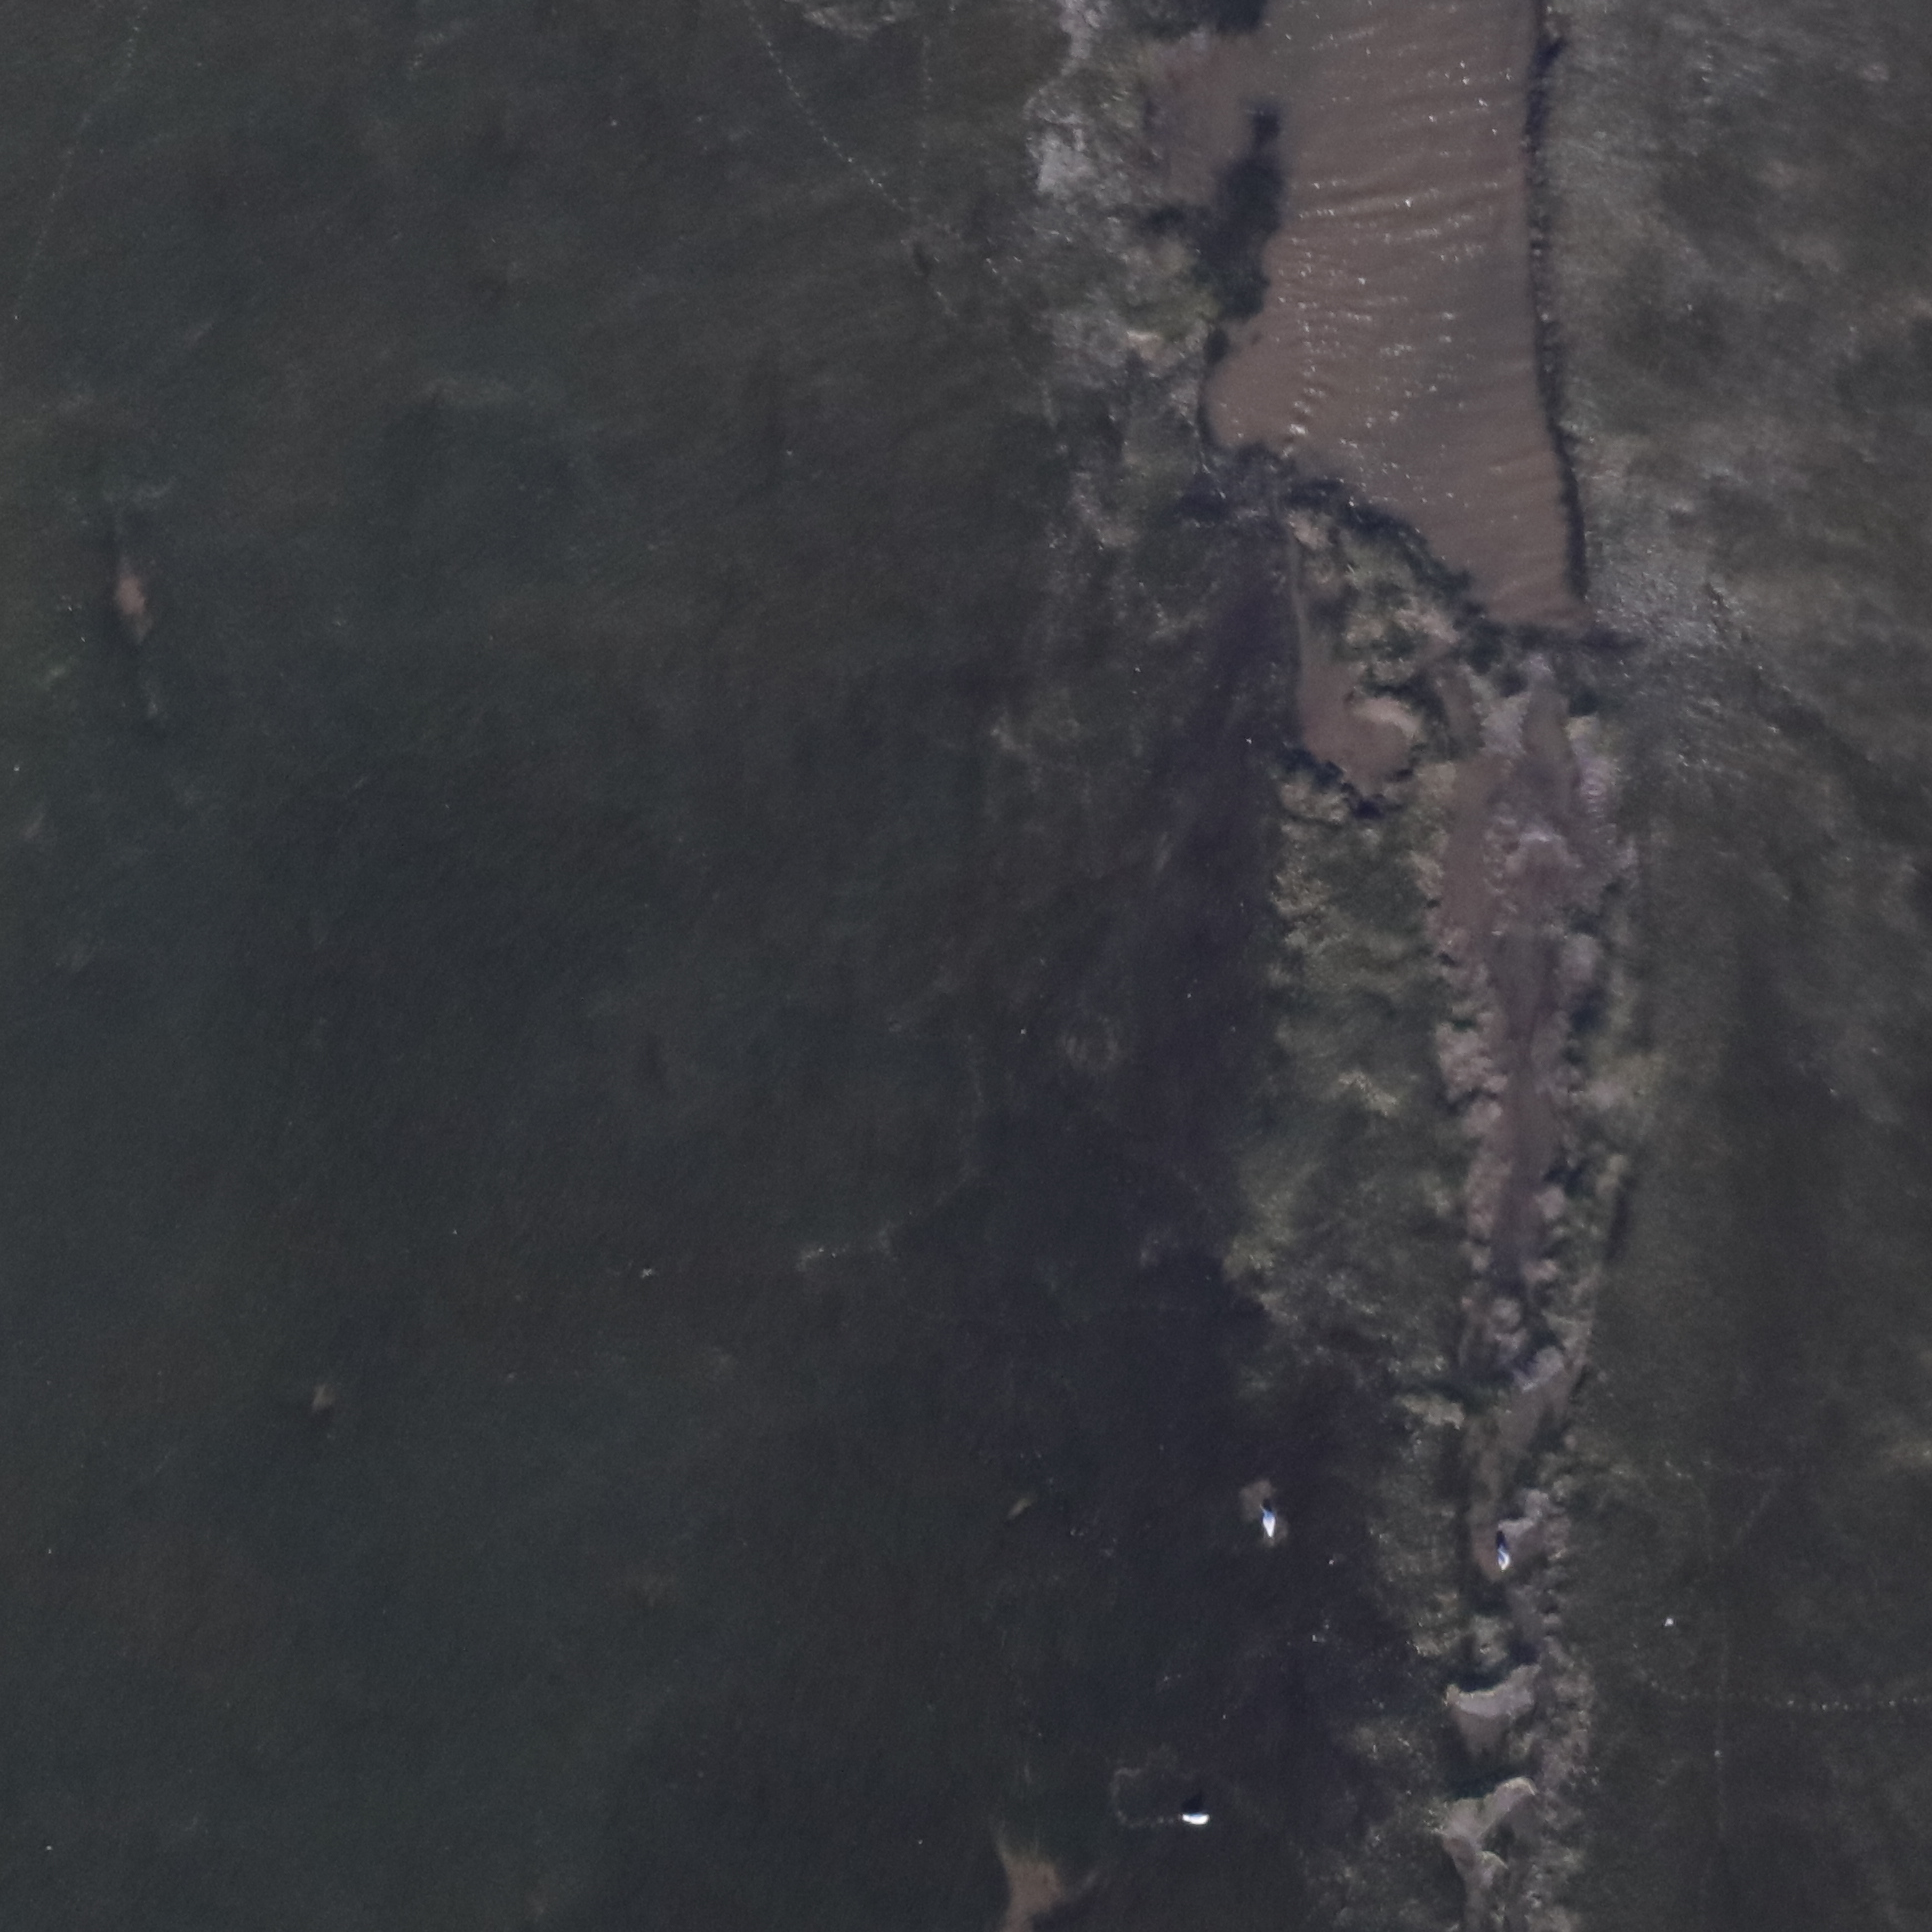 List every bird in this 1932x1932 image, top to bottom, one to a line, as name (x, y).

gull (1270, 1522)
gull (1502, 1558)
gull (1195, 1819)